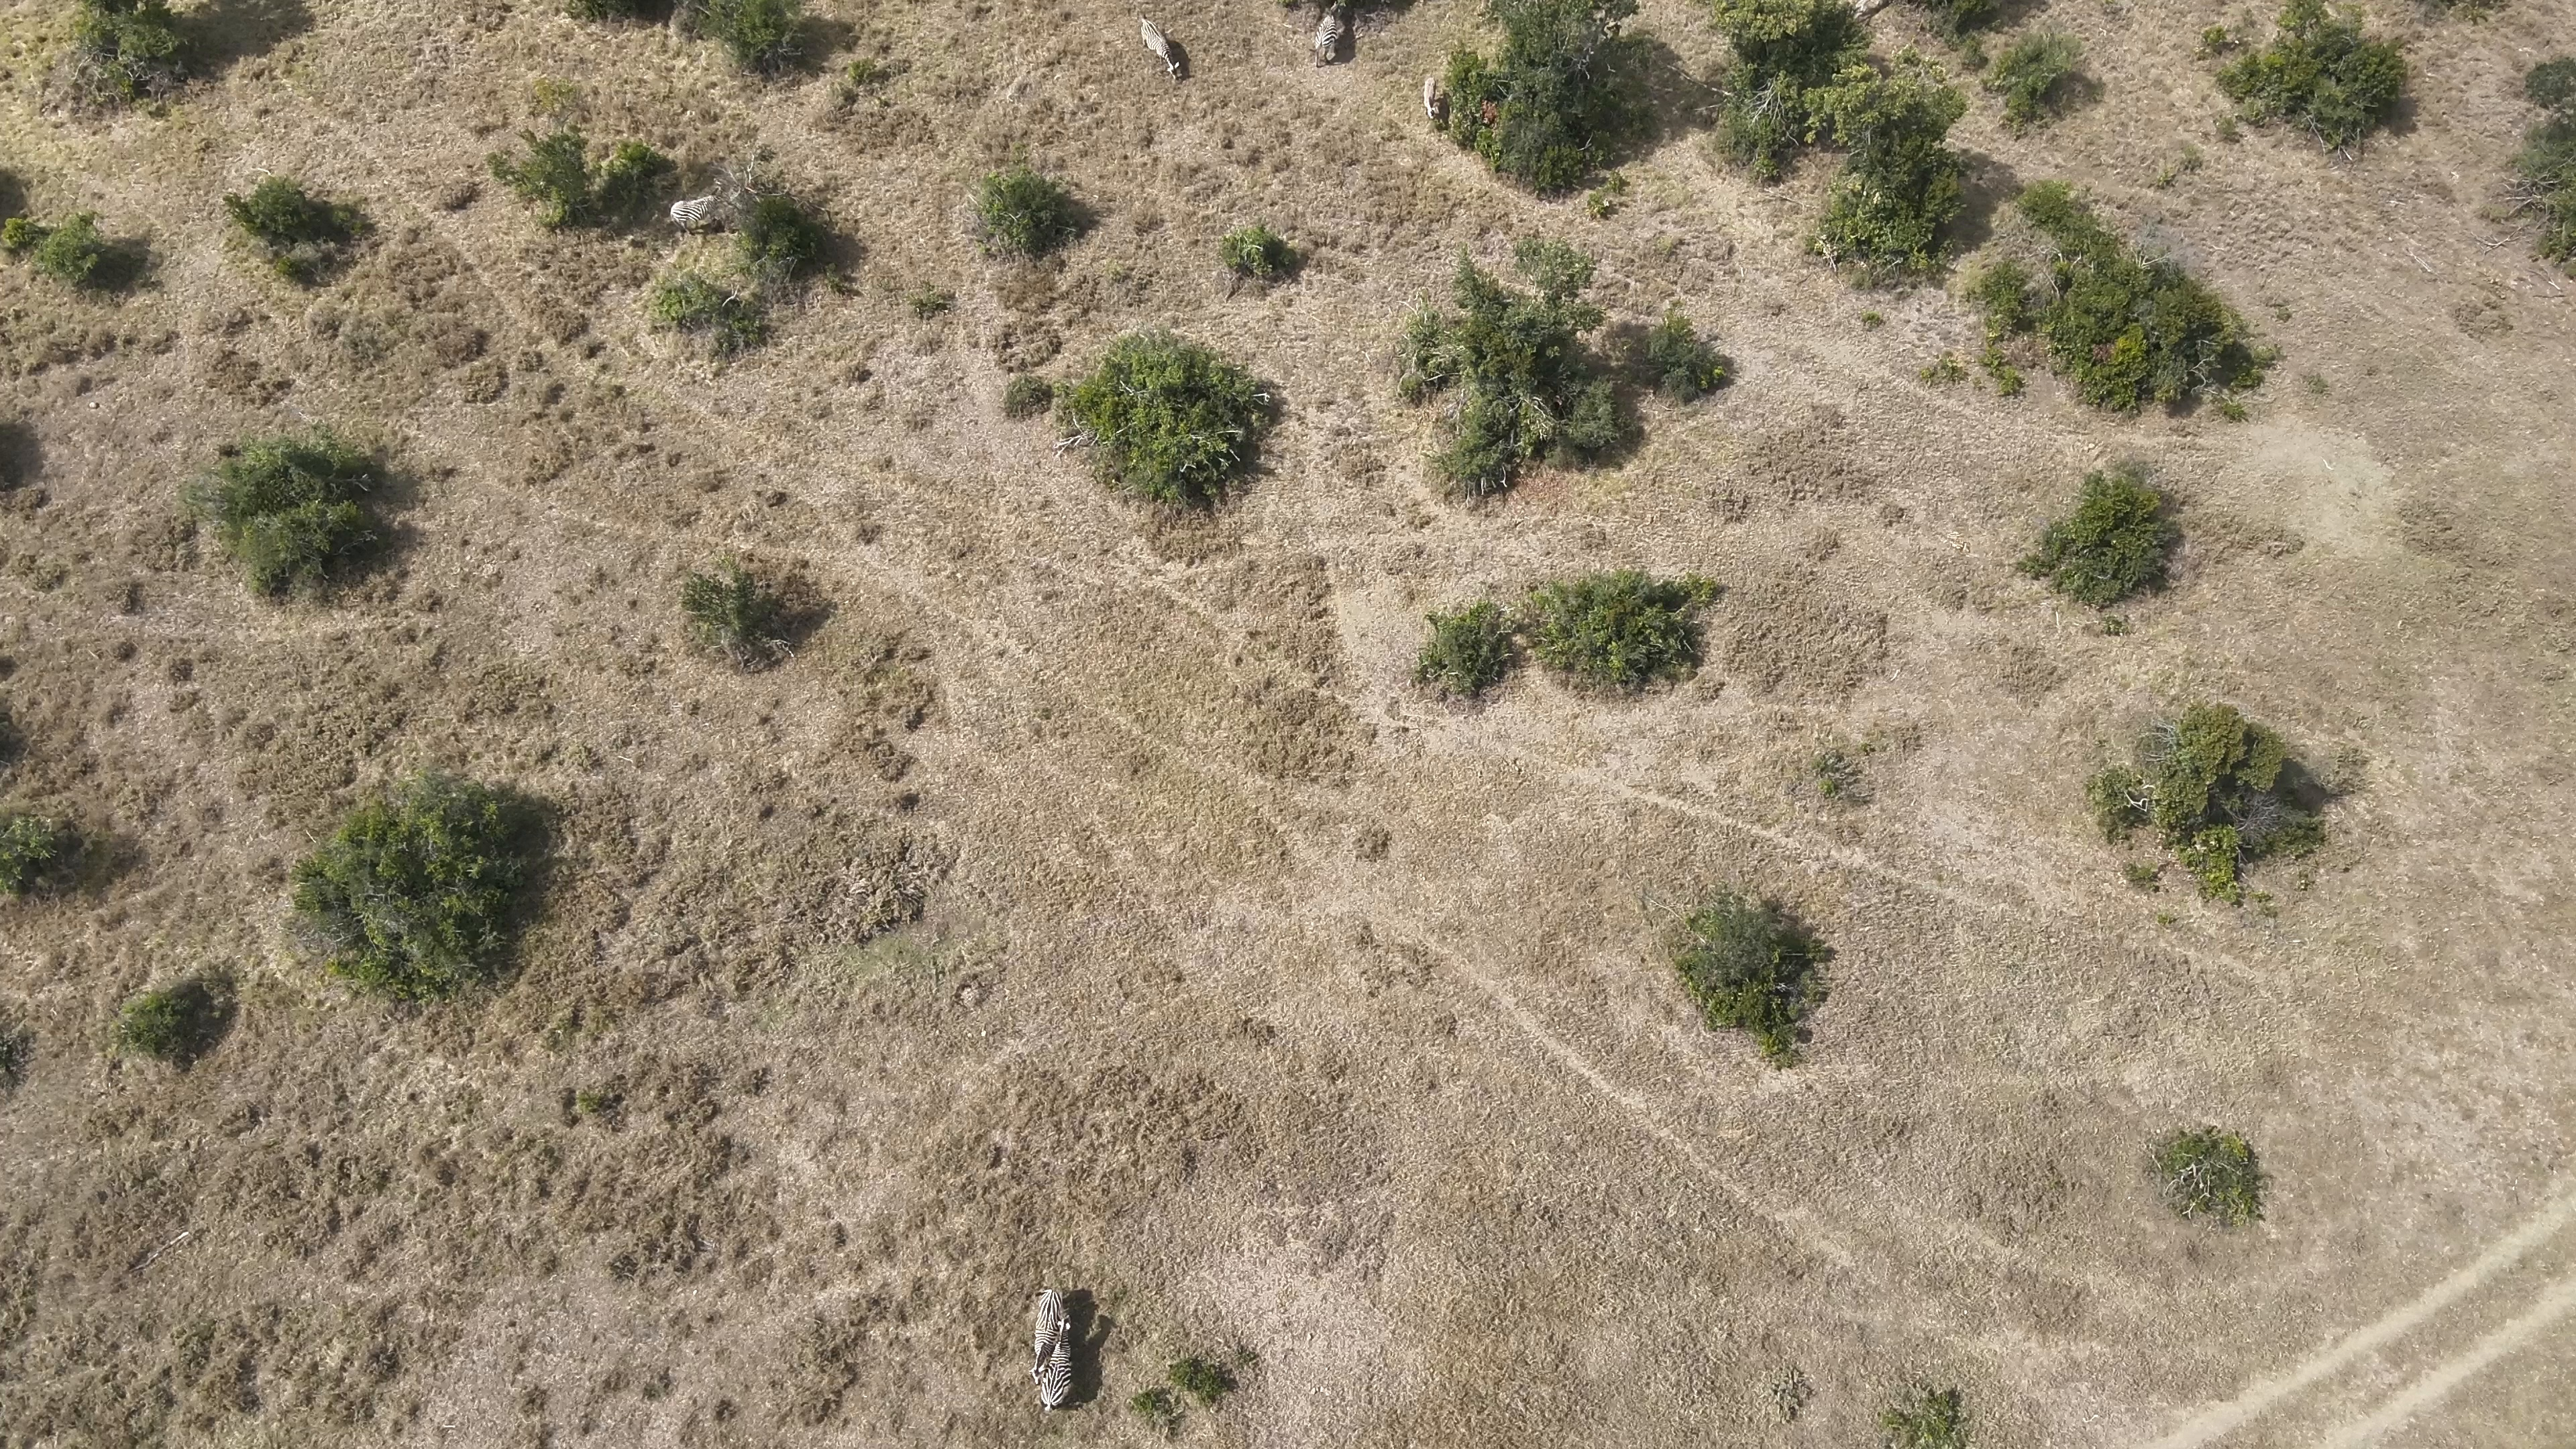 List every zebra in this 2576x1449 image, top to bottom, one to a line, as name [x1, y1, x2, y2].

zebra [1306, 8, 1362, 62]
zebra [1143, 23, 1186, 80]
zebra [1416, 60, 1461, 122]
zebra [649, 178, 740, 228]
zebra [1032, 1294, 1055, 1366]
zebra [1038, 1354, 1068, 1411]